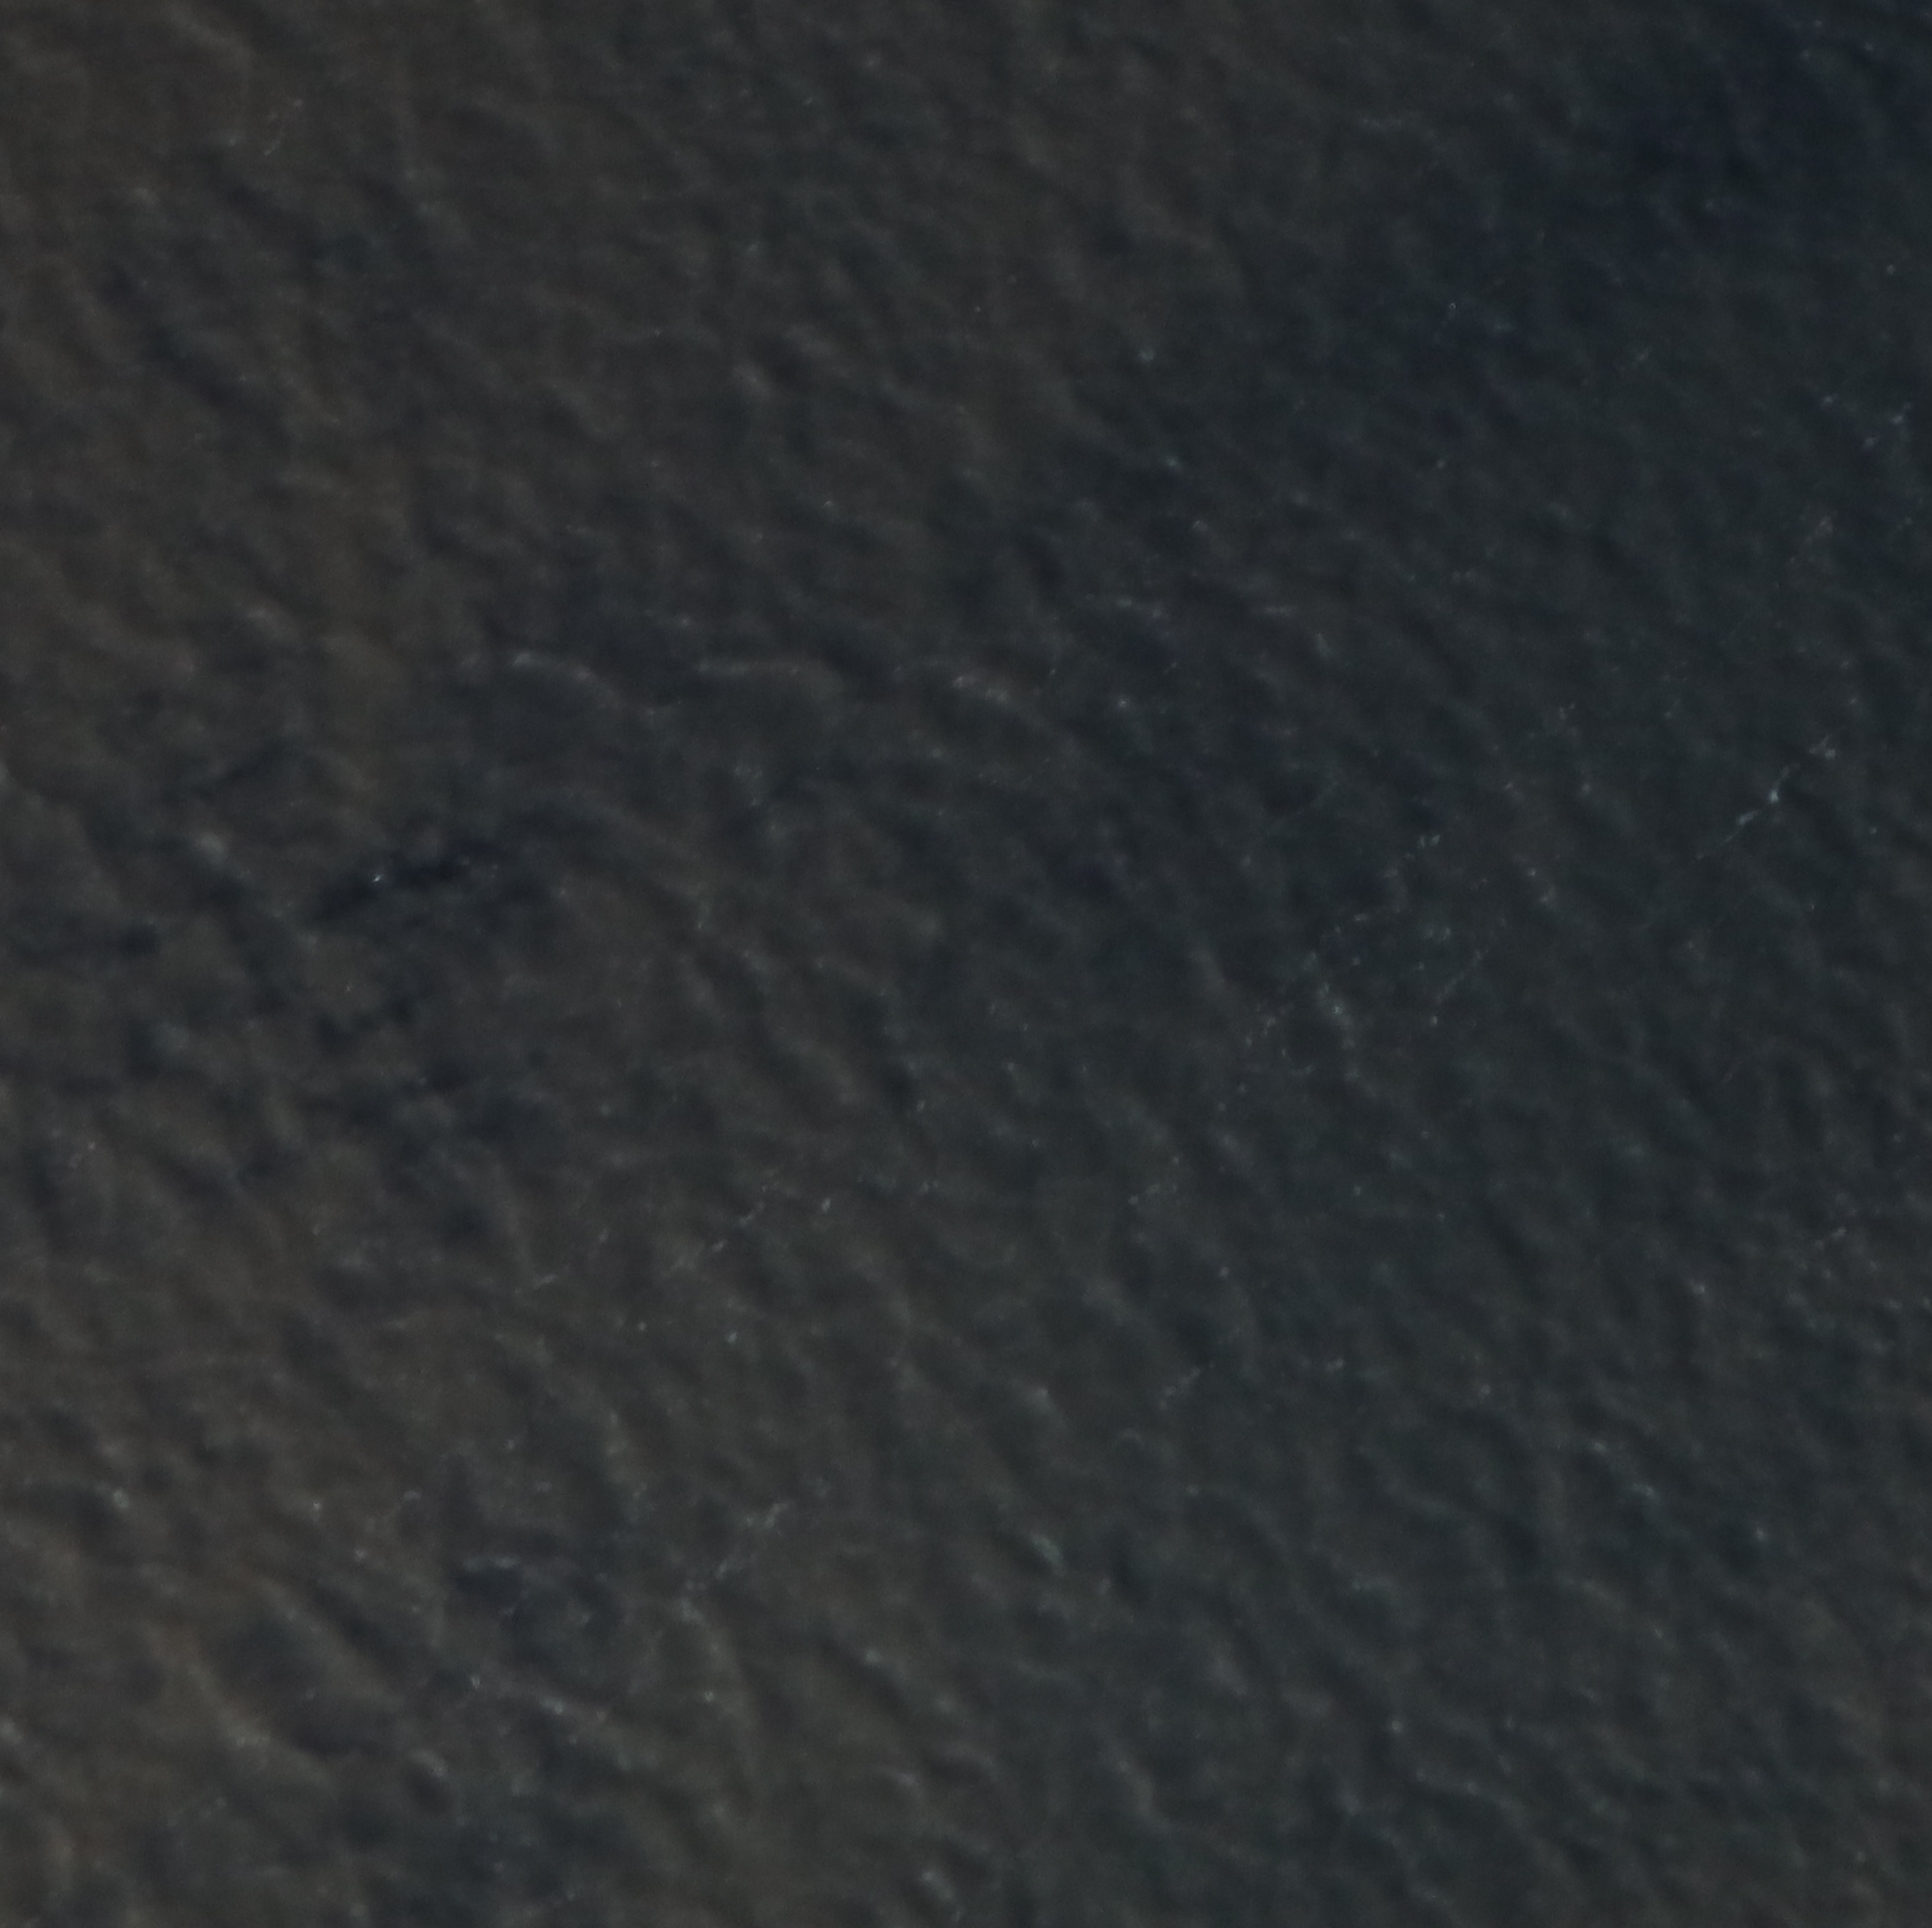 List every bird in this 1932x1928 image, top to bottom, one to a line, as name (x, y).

None